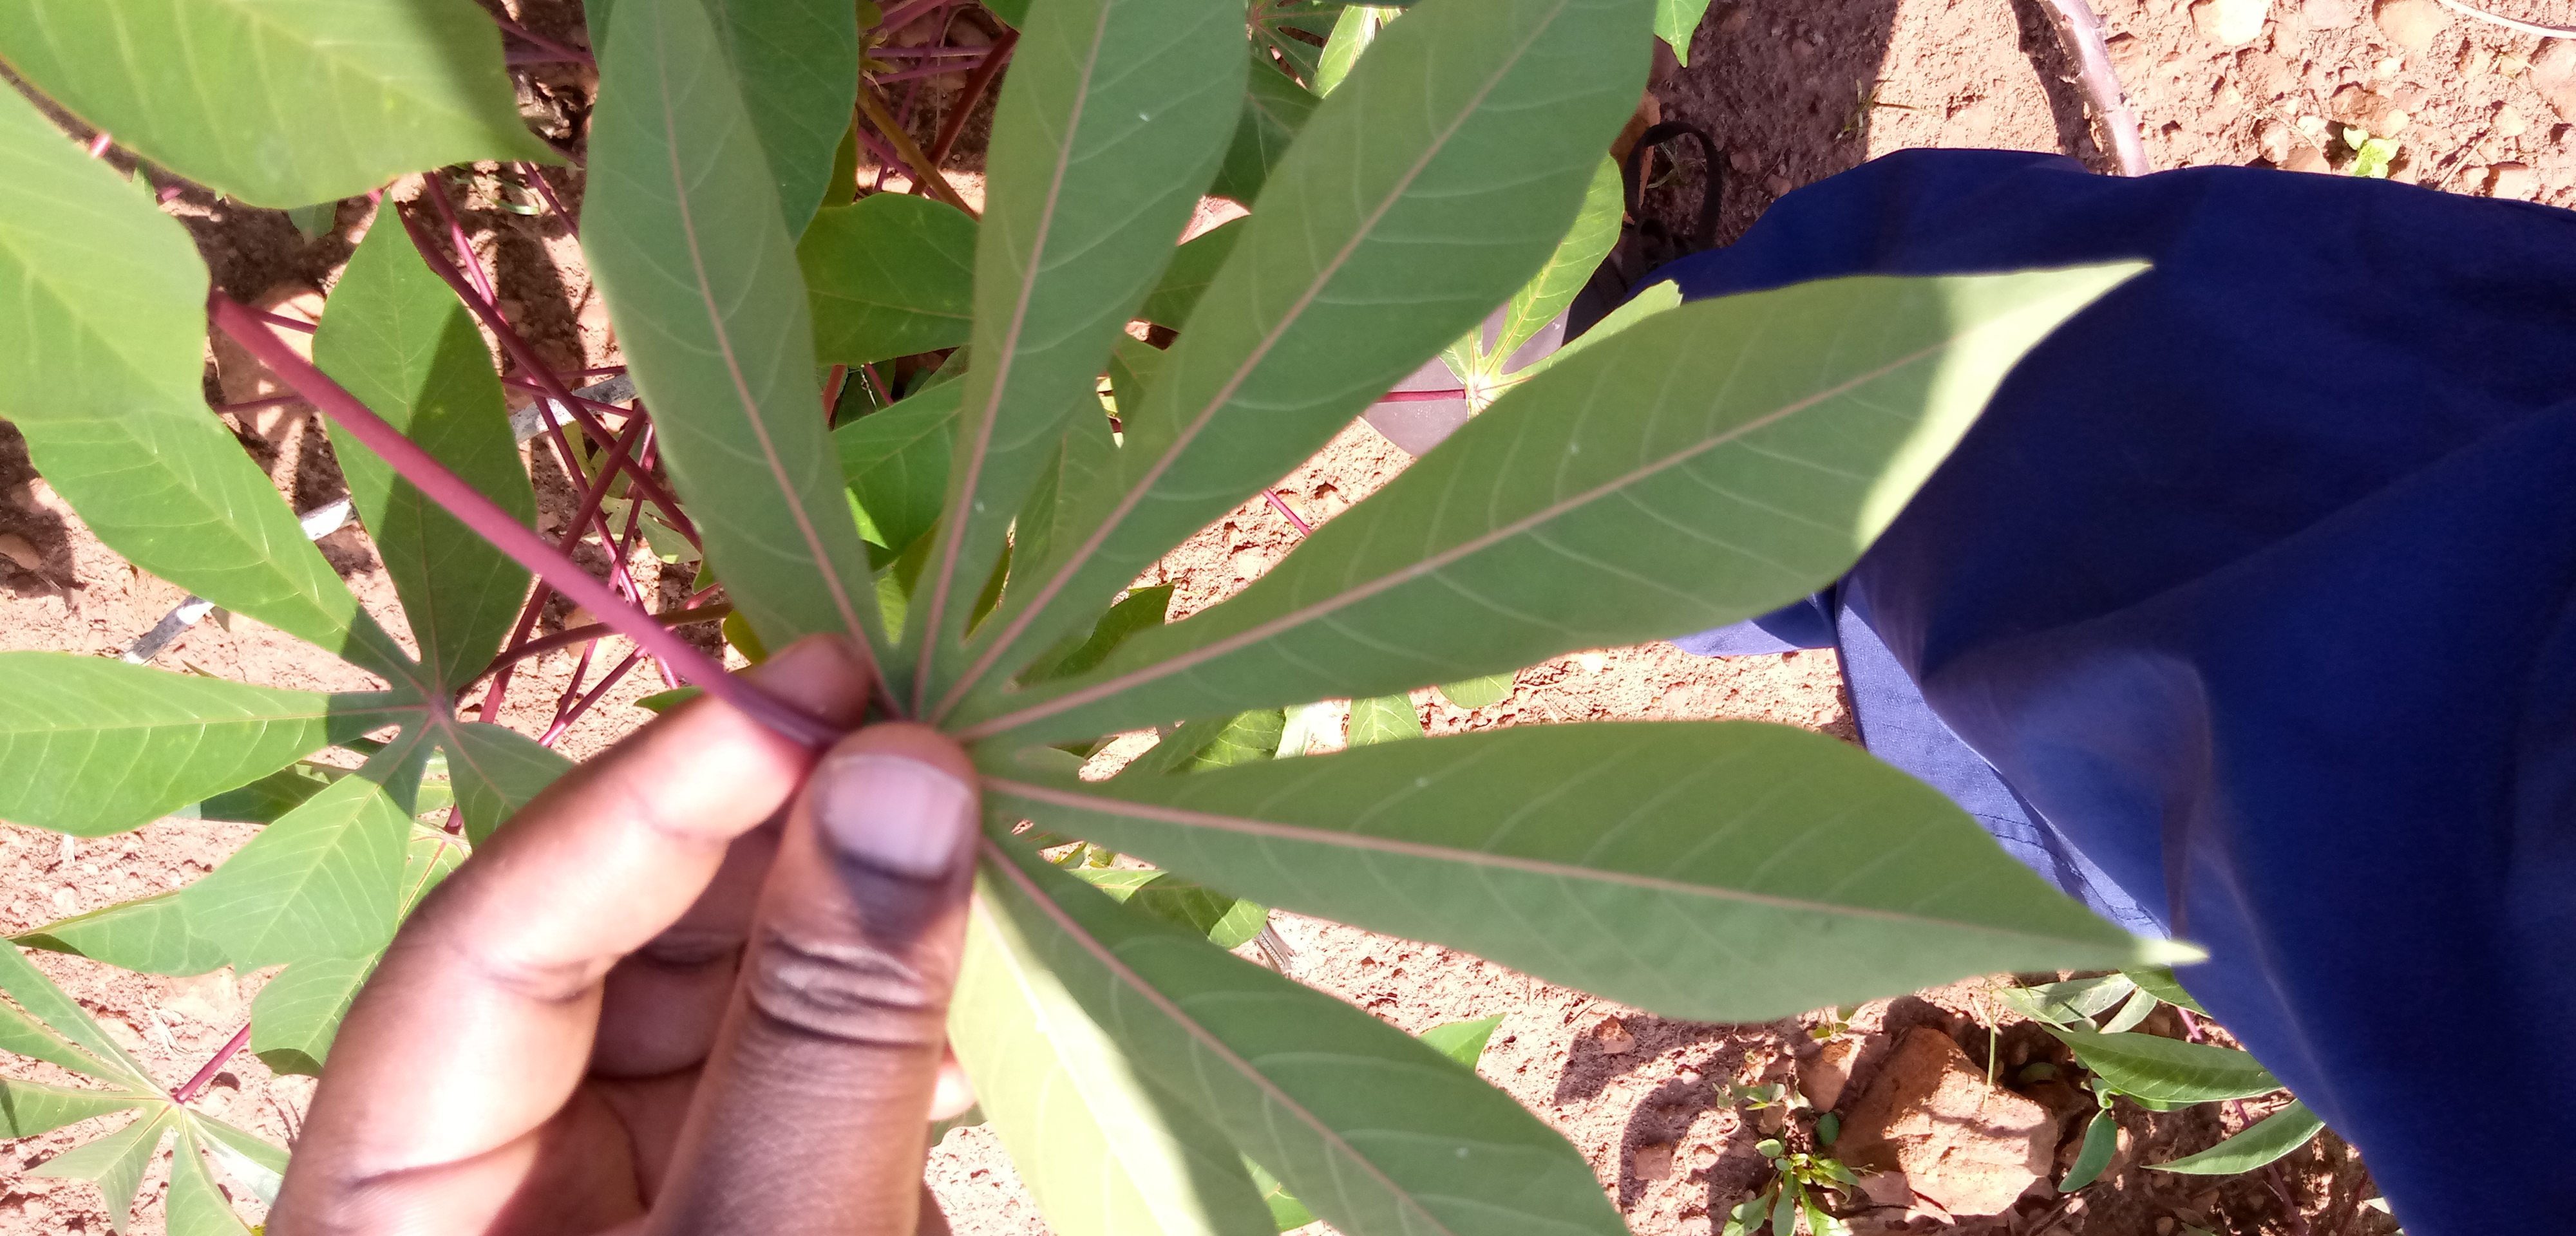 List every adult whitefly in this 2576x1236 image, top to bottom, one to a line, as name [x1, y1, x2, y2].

whitefly [1122, 98, 1157, 135]
whitefly [1562, 422, 1584, 468]
whitefly [964, 496, 999, 529]
whitefly [1406, 762, 1435, 797]
whitefly [1439, 1134, 1487, 1174]